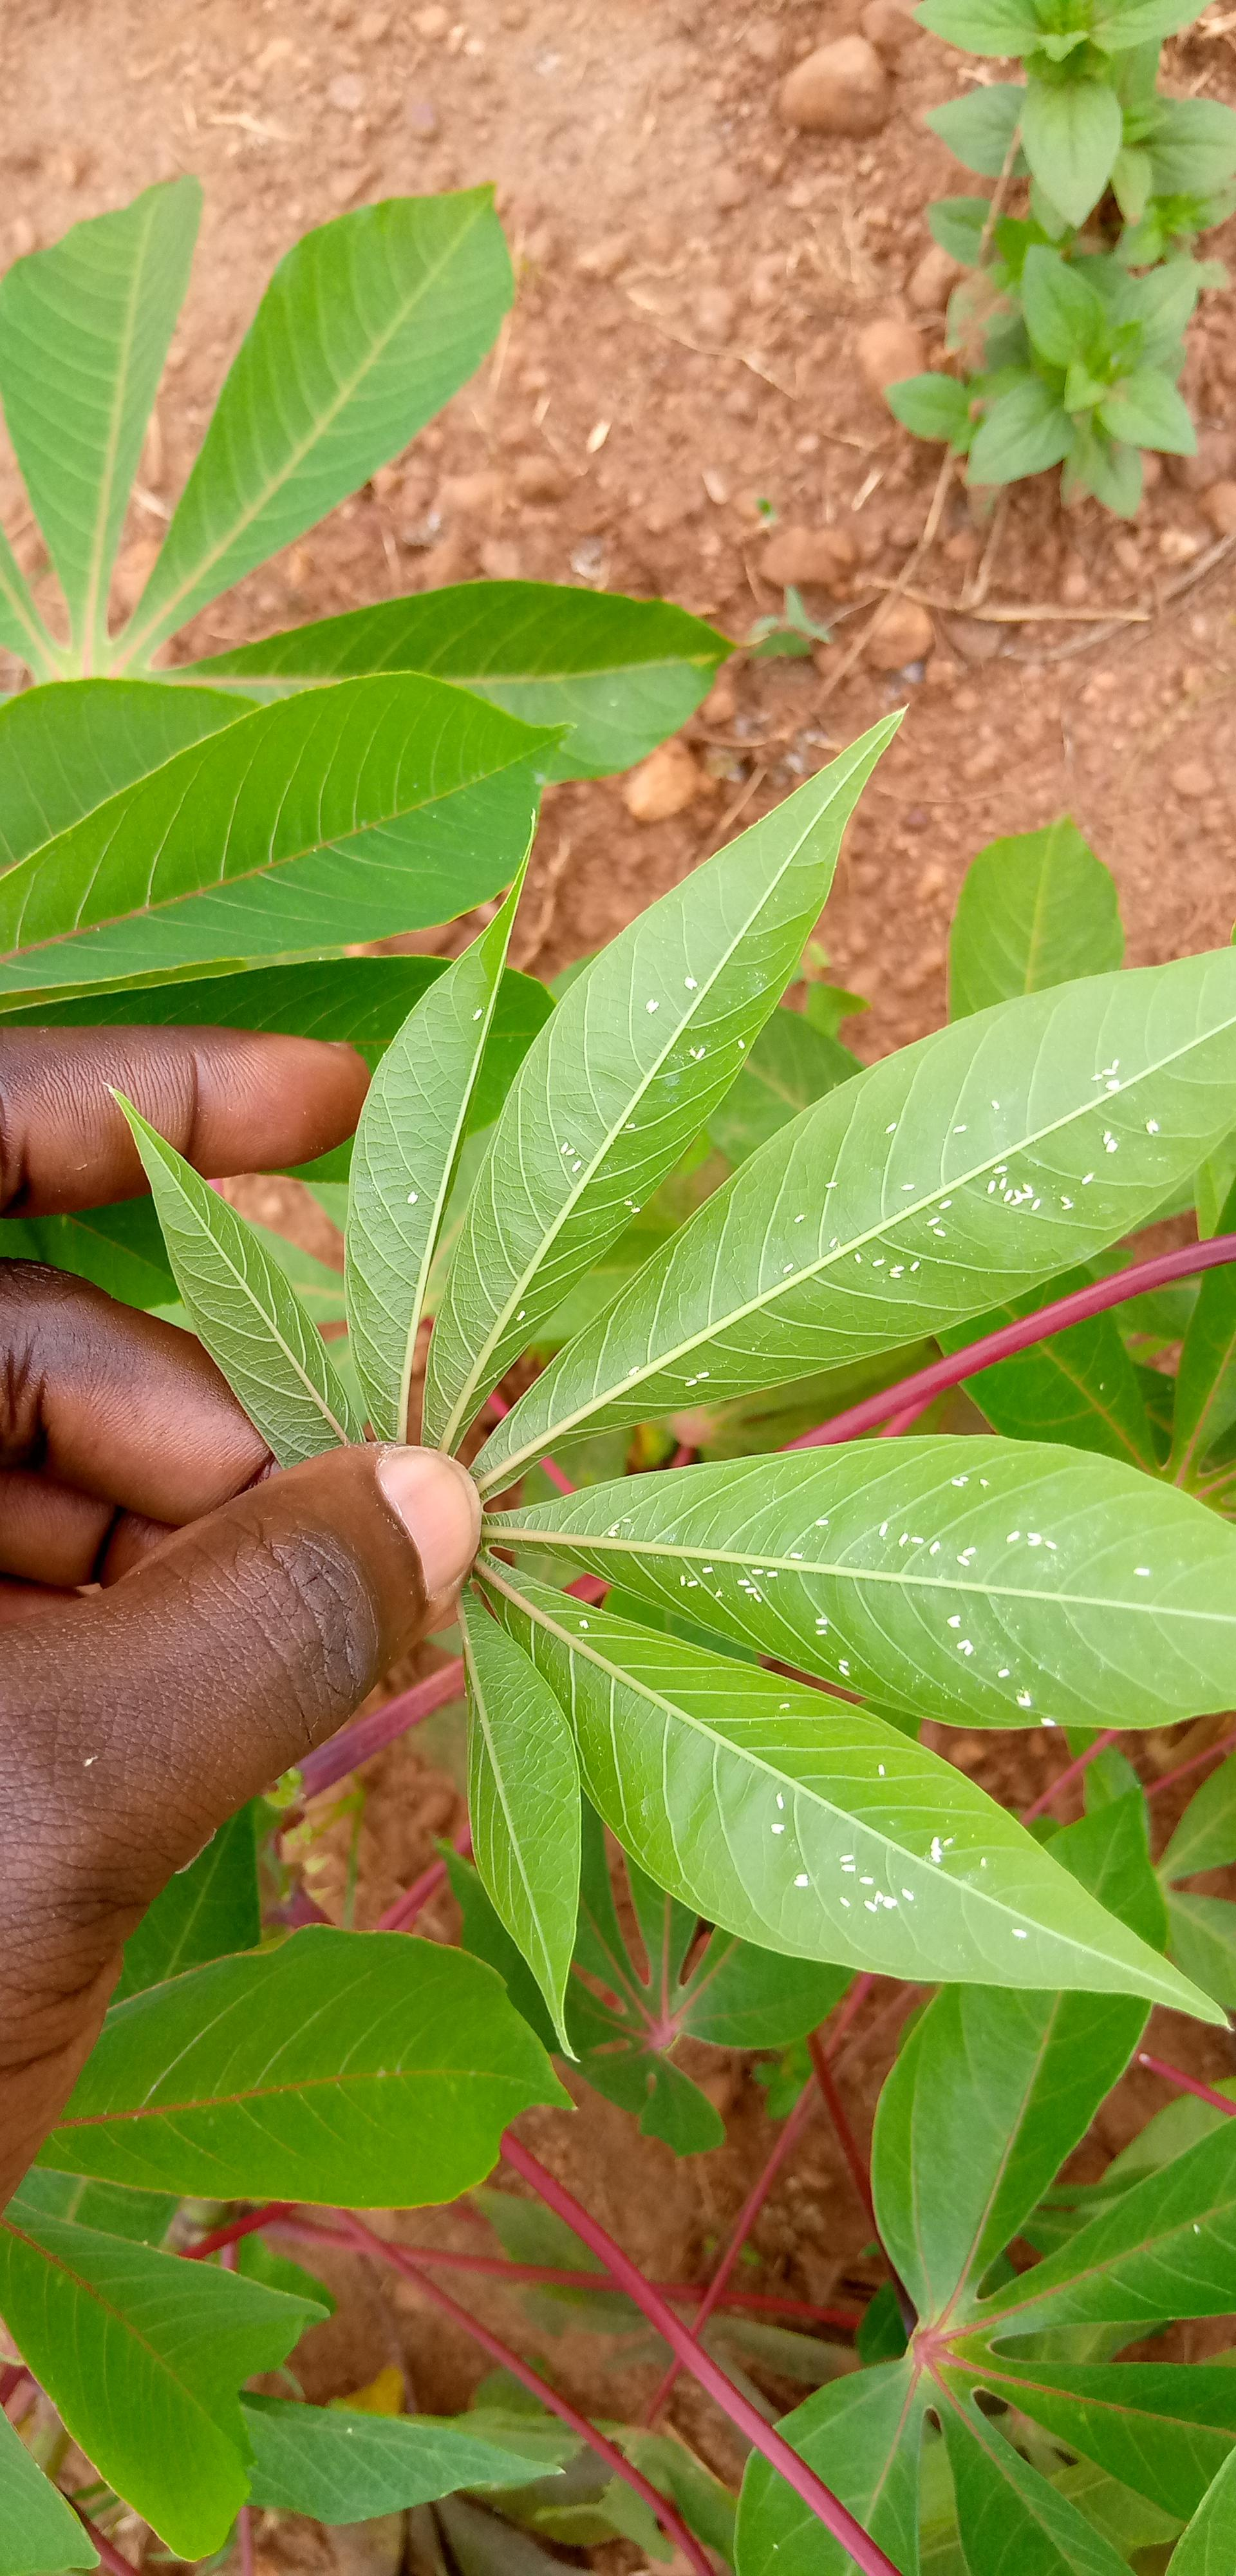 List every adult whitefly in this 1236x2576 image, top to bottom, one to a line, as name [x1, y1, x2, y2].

whitefly [684, 976, 698, 989]
whitefly [684, 981, 693, 991]
whitefly [644, 998, 655, 1010]
whitefly [647, 1000, 660, 1015]
whitefly [471, 1007, 483, 1021]
whitefly [736, 1038, 746, 1051]
whitefly [687, 1045, 696, 1059]
whitefly [694, 1046, 707, 1061]
whitefly [1110, 1057, 1119, 1070]
whitefly [1101, 1067, 1117, 1077]
whitefly [1089, 1072, 1103, 1082]
whitefly [1104, 1079, 1121, 1089]
whitefly [1107, 1085, 1119, 1092]
whitefly [989, 1098, 1002, 1112]
whitefly [1148, 1119, 1159, 1133]
whitefly [883, 1120, 898, 1135]
whitefly [623, 1121, 639, 1132]
whitefly [951, 1122, 968, 1136]
whitefly [1145, 1122, 1153, 1135]
whitefly [1101, 1130, 1112, 1145]
whitefly [1105, 1138, 1115, 1154]
whitefly [559, 1141, 569, 1155]
whitefly [1110, 1142, 1118, 1154]
whitefly [565, 1147, 577, 1157]
whitefly [570, 1160, 583, 1174]
whitefly [991, 1165, 1008, 1175]
whitefly [1078, 1171, 1095, 1186]
whitefly [998, 1176, 1008, 1191]
whitefly [823, 1179, 840, 1191]
whitefly [986, 1179, 997, 1196]
whitefly [1022, 1182, 1034, 1193]
whitefly [899, 1182, 917, 1192]
whitefly [1002, 1189, 1013, 1204]
whitefly [1013, 1189, 1023, 1199]
whitefly [407, 1191, 415, 1205]
whitefly [1022, 1193, 1035, 1200]
whitefly [411, 1194, 418, 1206]
whitefly [1059, 1194, 1071, 1204]
whitefly [1031, 1197, 1042, 1212]
whitefly [622, 1199, 633, 1207]
whitefly [937, 1199, 953, 1211]
whitefly [1009, 1199, 1023, 1206]
whitefly [1060, 1203, 1074, 1212]
whitefly [630, 1206, 642, 1214]
whitefly [791, 1211, 807, 1226]
whitefly [926, 1217, 941, 1227]
whitefly [931, 1227, 946, 1238]
whitefly [827, 1236, 838, 1249]
whitefly [853, 1252, 864, 1265]
whitefly [871, 1257, 886, 1269]
whitefly [908, 1260, 921, 1273]
whitefly [781, 1261, 795, 1276]
whitefly [888, 1265, 905, 1273]
whitefly [888, 1273, 902, 1280]
whitefly [514, 1310, 527, 1323]
whitefly [626, 1365, 641, 1378]
whitefly [695, 1371, 711, 1380]
whitefly [684, 1378, 698, 1388]
whitefly [958, 1475, 969, 1482]
whitefly [977, 1477, 990, 1487]
whitefly [950, 1478, 964, 1488]
whitefly [620, 1517, 633, 1524]
whitefly [814, 1519, 829, 1527]
whitefly [876, 1520, 890, 1539]
whitefly [608, 1522, 621, 1531]
whitefly [1004, 1530, 1021, 1544]
whitefly [606, 1531, 619, 1539]
whitefly [896, 1531, 910, 1548]
whitefly [1025, 1531, 1043, 1540]
whitefly [909, 1535, 925, 1545]
whitefly [928, 1539, 941, 1557]
whitefly [1027, 1539, 1042, 1547]
whitefly [1044, 1539, 1058, 1551]
whitefly [960, 1544, 977, 1557]
whitefly [788, 1551, 804, 1560]
whitefly [955, 1555, 971, 1568]
whitefly [700, 1564, 715, 1575]
whitefly [1130, 1566, 1151, 1577]
whitefly [750, 1567, 764, 1575]
whitefly [765, 1569, 778, 1578]
whitefly [679, 1573, 686, 1588]
whitefly [736, 1578, 751, 1587]
whitefly [686, 1578, 700, 1589]
whitefly [715, 1587, 723, 1600]
whitefly [743, 1587, 758, 1594]
whitefly [753, 1593, 763, 1604]
whitefly [947, 1615, 961, 1624]
whitefly [814, 1617, 829, 1627]
whitefly [583, 1618, 590, 1630]
whitefly [578, 1620, 584, 1629]
whitefly [949, 1622, 960, 1629]
whitefly [814, 1628, 828, 1636]
whitefly [955, 1638, 970, 1651]
whitefly [964, 1643, 975, 1657]
whitefly [838, 1658, 849, 1667]
whitefly [838, 1665, 850, 1678]
whitefly [997, 1667, 1011, 1679]
whitefly [1022, 1689, 1031, 1700]
whitefly [1015, 1696, 1032, 1708]
whitefly [778, 1701, 792, 1712]
whitefly [1039, 1715, 1056, 1728]
whitefly [876, 1762, 886, 1777]
whitefly [775, 1791, 786, 1810]
whitefly [769, 1823, 785, 1831]
whitefly [770, 1828, 782, 1835]
whitefly [932, 1836, 940, 1846]
whitefly [942, 1837, 955, 1847]
whitefly [930, 1844, 942, 1855]
whitefly [930, 1850, 942, 1864]
whitefly [836, 1851, 856, 1863]
whitefly [979, 1856, 987, 1869]
whitefly [839, 1862, 857, 1873]
whitefly [794, 1872, 809, 1879]
whitefly [857, 1875, 875, 1886]
whitefly [792, 1879, 809, 1888]
whitefly [900, 1887, 916, 1902]
whitefly [873, 1889, 885, 1904]
whitefly [838, 1895, 851, 1909]
whitefly [883, 1895, 898, 1908]
whitefly [863, 1899, 877, 1914]
whitefly [882, 1901, 893, 1910]
whitefly [1009, 1927, 1028, 1940]